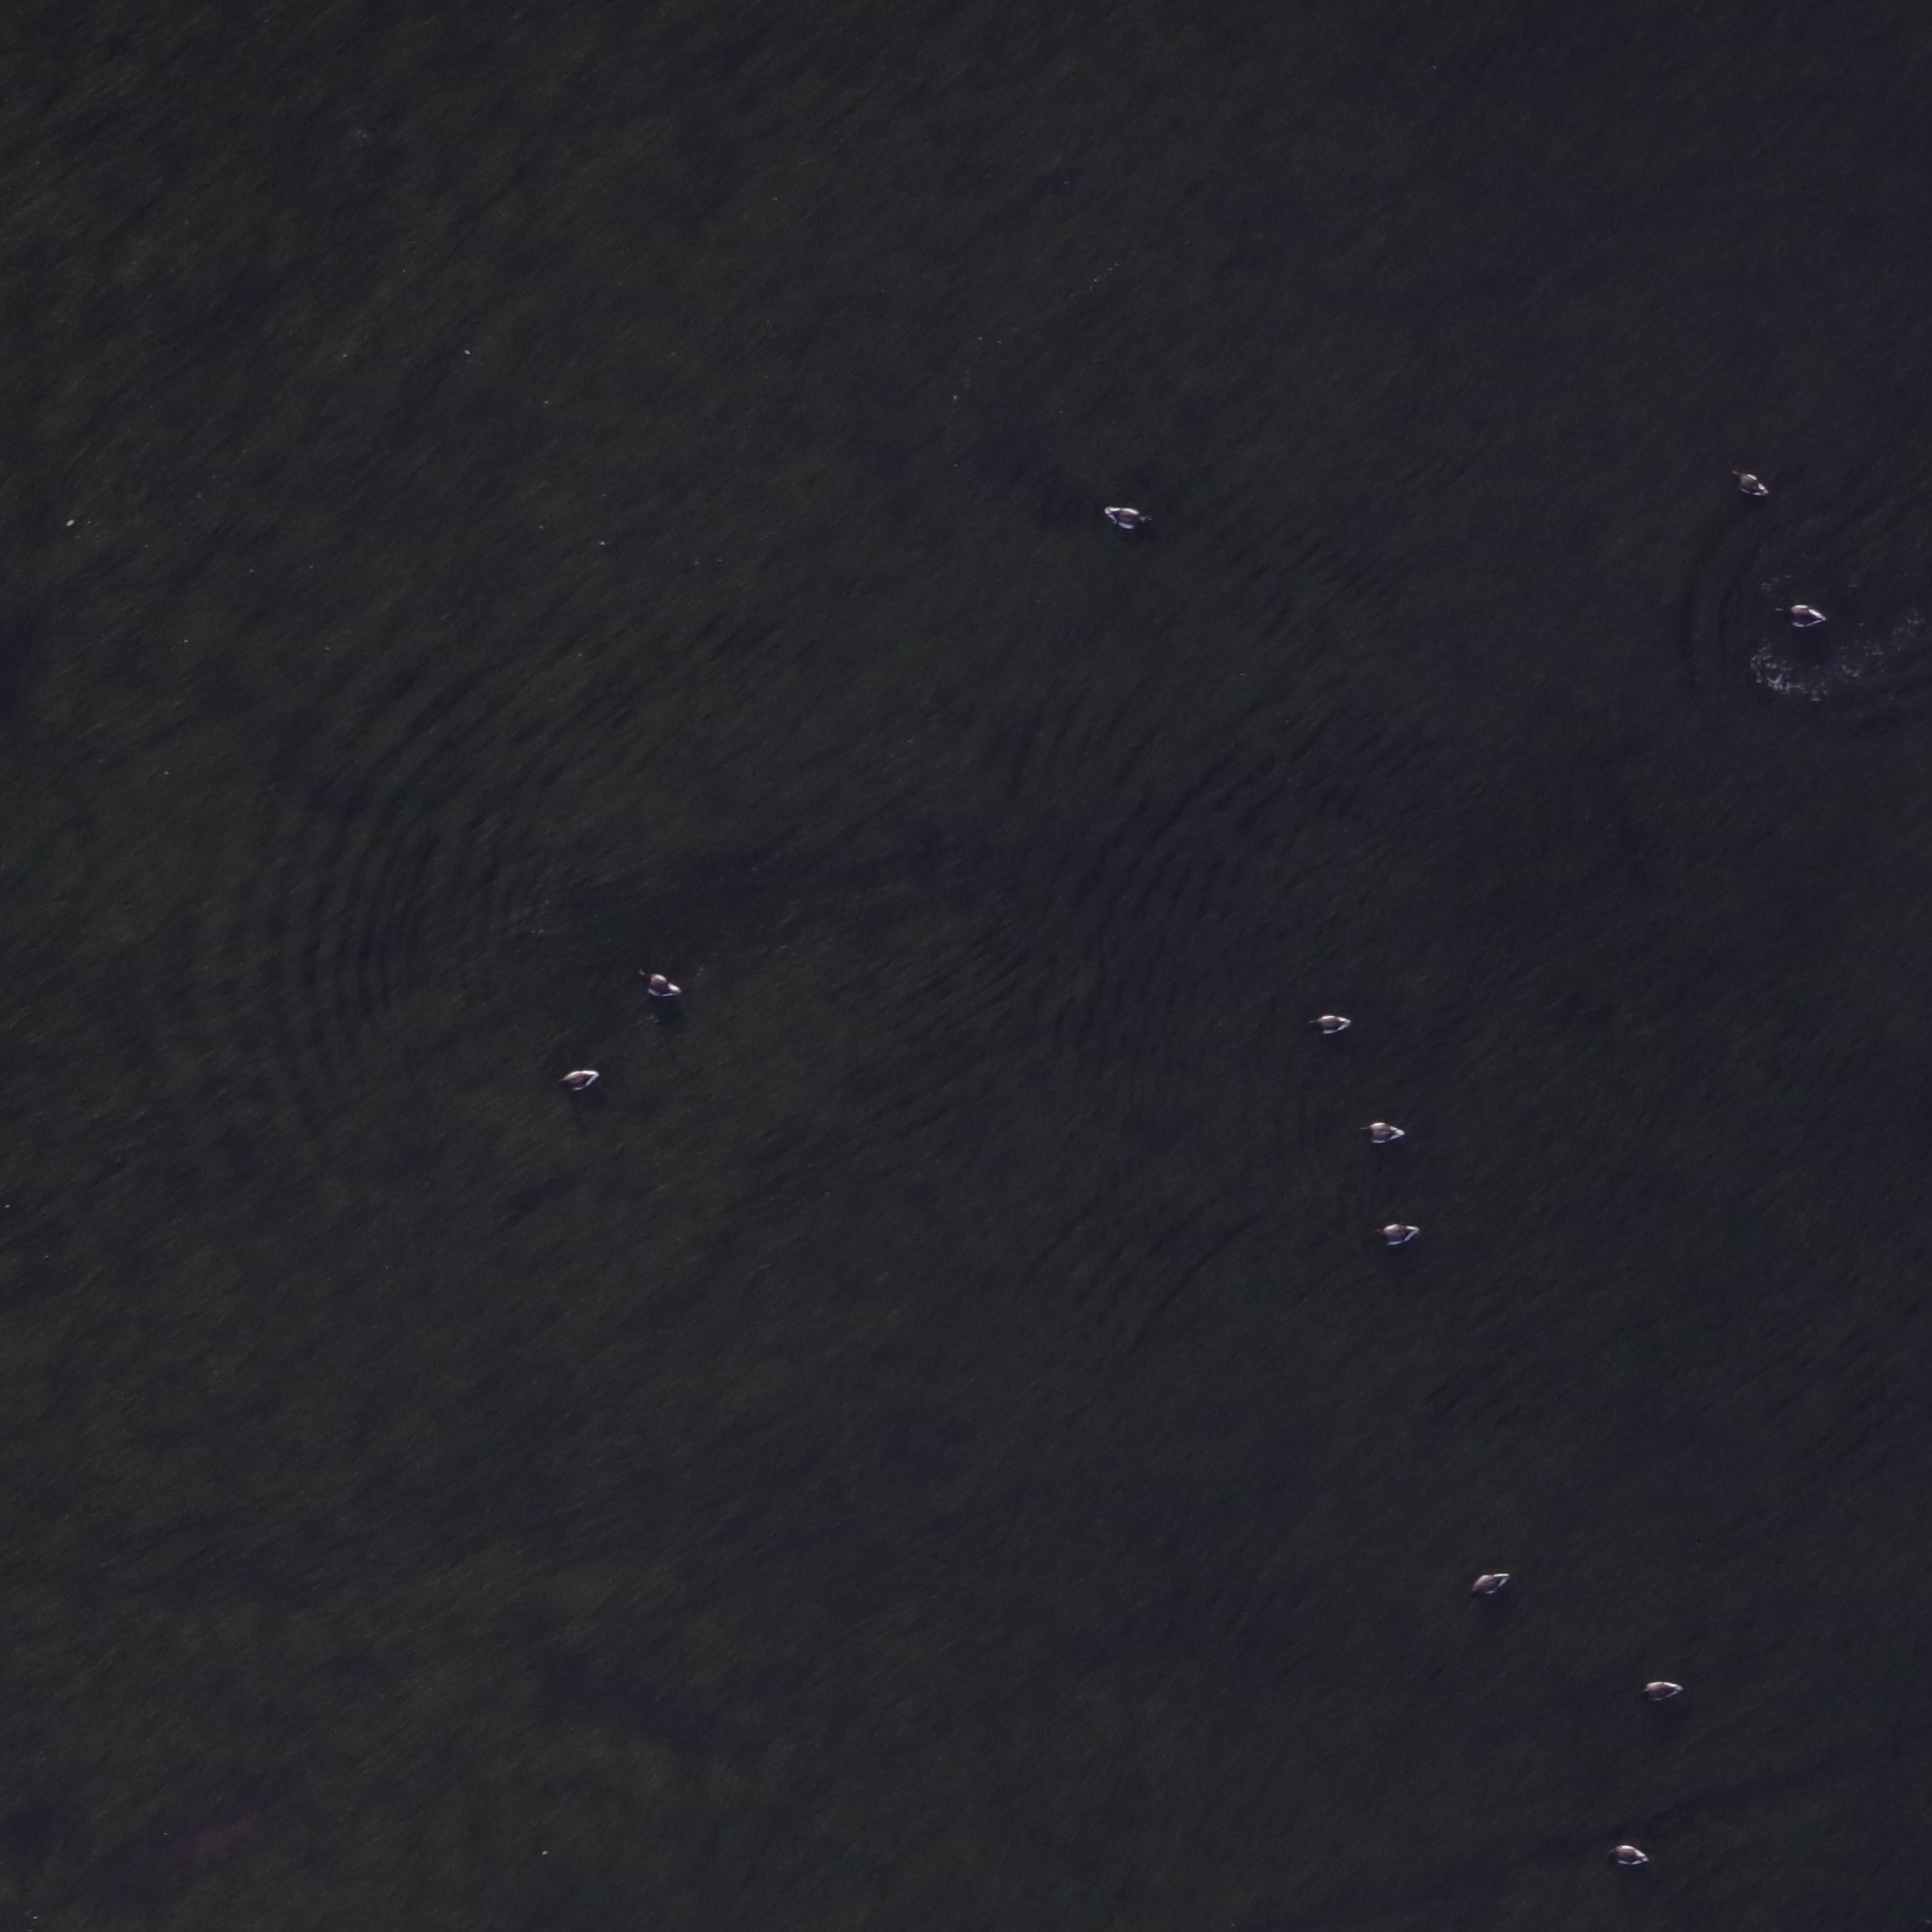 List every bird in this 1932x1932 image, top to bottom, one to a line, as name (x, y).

brant (1750, 483)
brant (1127, 519)
brant (1800, 615)
brant (658, 986)
brant (1329, 1024)
brant (578, 1078)
brant (1381, 1133)
brant (1398, 1232)
brant (1489, 1584)
brant (1665, 1692)
brant (1628, 1854)